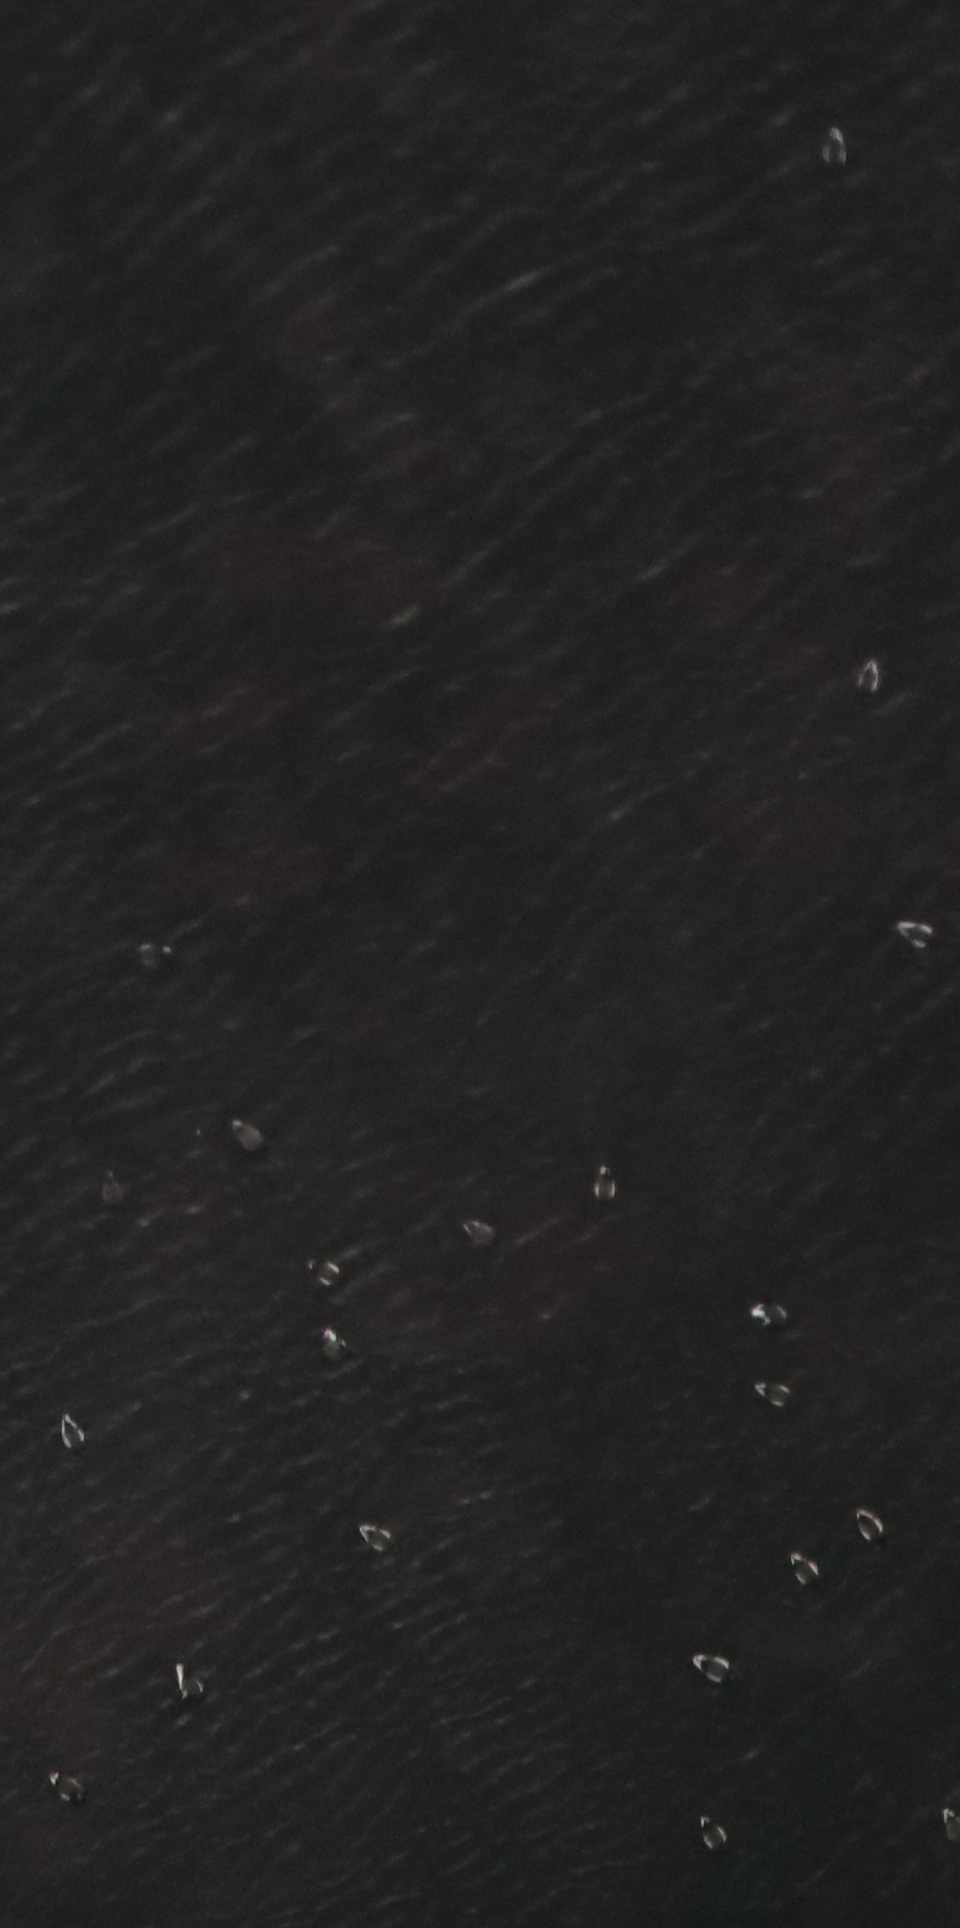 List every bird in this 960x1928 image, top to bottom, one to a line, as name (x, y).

brant (834, 152)
brant (868, 677)
brant (915, 937)
brant (149, 950)
brant (247, 1137)
brant (603, 1185)
brant (115, 1190)
brant (479, 1231)
brant (327, 1273)
brant (770, 1314)
brant (336, 1346)
brant (773, 1394)
brant (72, 1435)
brant (868, 1527)
brant (377, 1540)
brant (804, 1570)
brant (714, 1669)
brant (188, 1683)
brant (67, 1786)
brant (954, 1825)
brant (713, 1835)